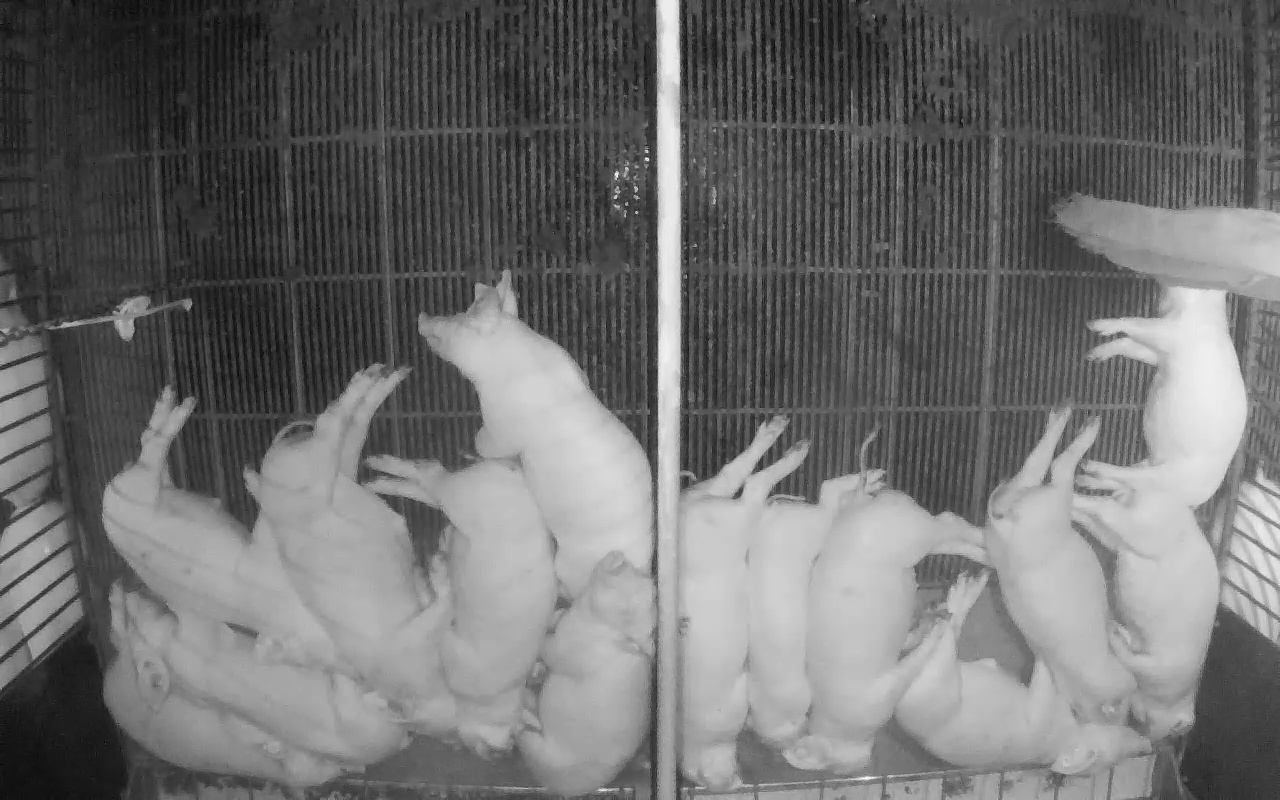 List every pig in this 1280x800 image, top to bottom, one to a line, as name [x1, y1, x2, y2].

pig [416, 269, 657, 610]
pig [1074, 284, 1248, 512]
pig [2, 287, 67, 508]
pig [259, 363, 463, 752]
pig [100, 381, 361, 682]
pig [985, 399, 1149, 726]
pig [676, 412, 812, 792]
pig [781, 425, 993, 778]
pig [361, 450, 560, 767]
pig [1211, 461, 1280, 644]
pig [742, 469, 887, 765]
pig [1072, 476, 1222, 743]
pig [1, 498, 84, 662]
pig [515, 551, 657, 798]
pig [891, 569, 1153, 778]
pig [103, 576, 367, 799]
pig [123, 590, 414, 764]